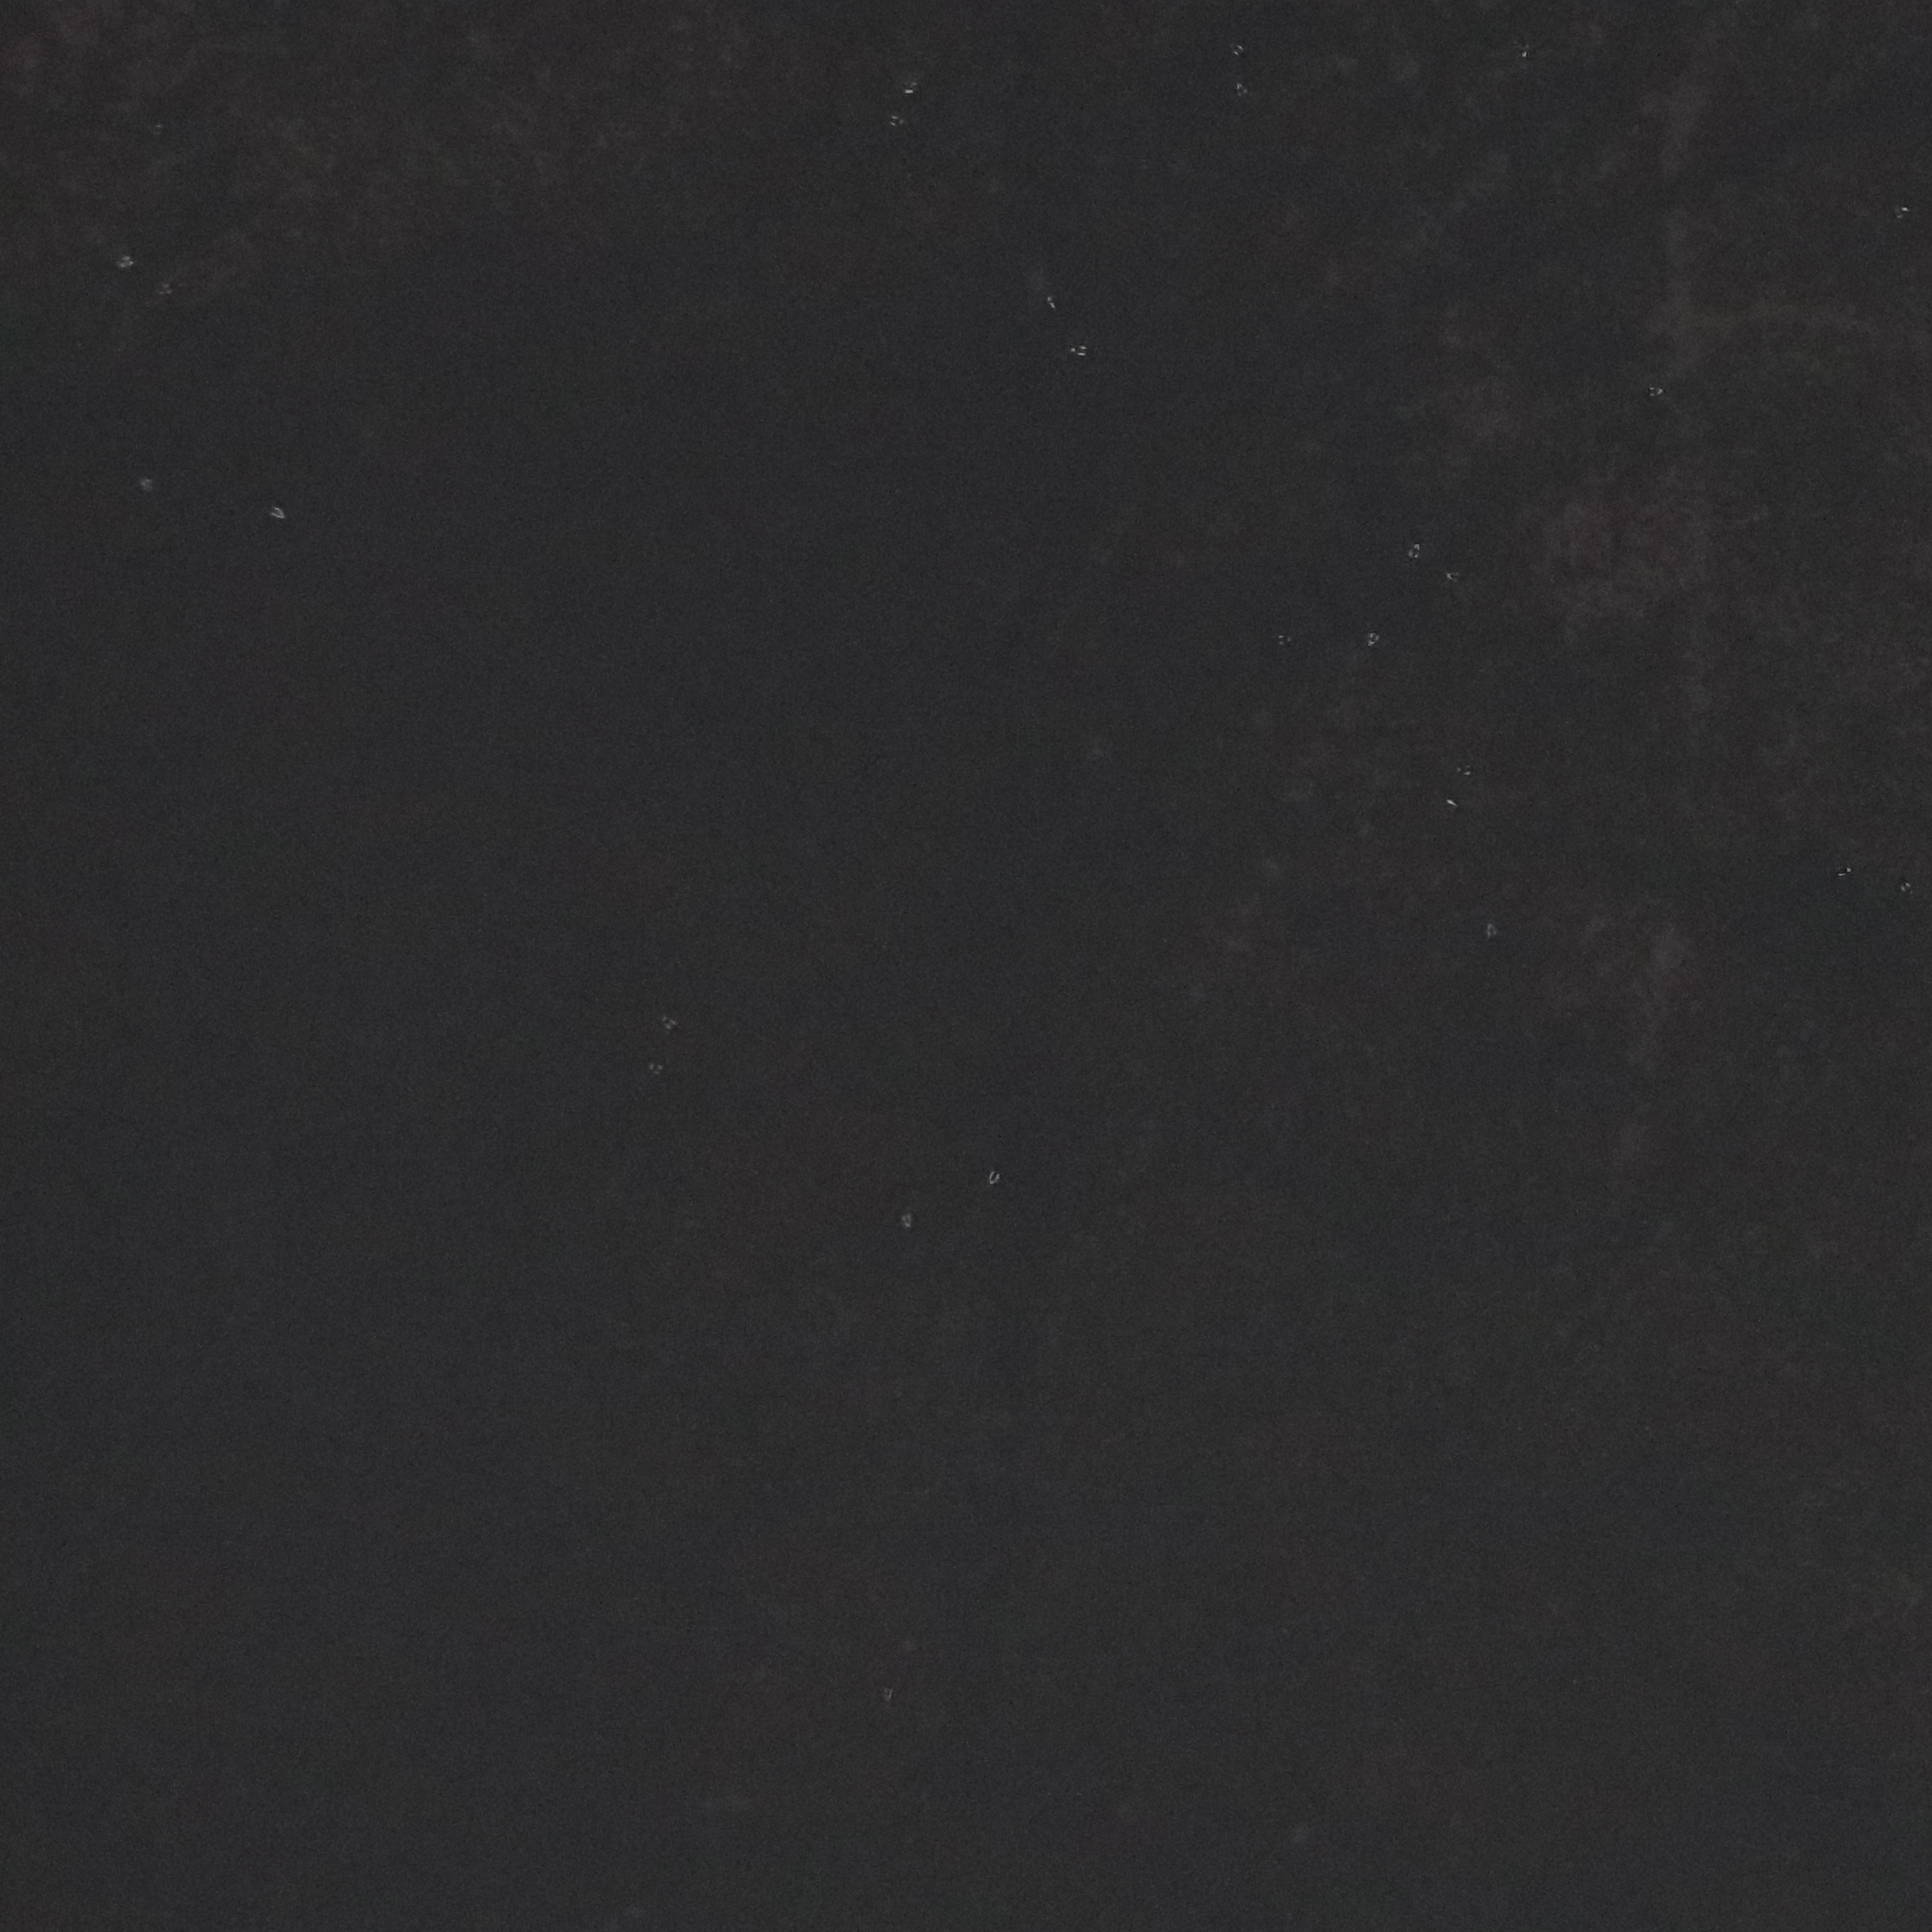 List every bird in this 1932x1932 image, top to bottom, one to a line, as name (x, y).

brant (1241, 46)
brant (1526, 60)
brant (908, 88)
brant (1241, 98)
brant (897, 126)
brant (153, 133)
brant (1895, 207)
brant (131, 260)
brant (169, 294)
brant (1059, 303)
brant (1082, 356)
brant (1654, 392)
brant (157, 492)
brant (279, 513)
brant (1414, 549)
brant (1446, 572)
brant (1284, 635)
brant (1372, 640)
brant (1464, 766)
brant (1453, 803)
brant (1842, 870)
brant (1905, 889)
brant (1492, 929)
brant (668, 1020)
brant (657, 1068)
brant (993, 1176)
brant (907, 1222)
brant (887, 1693)